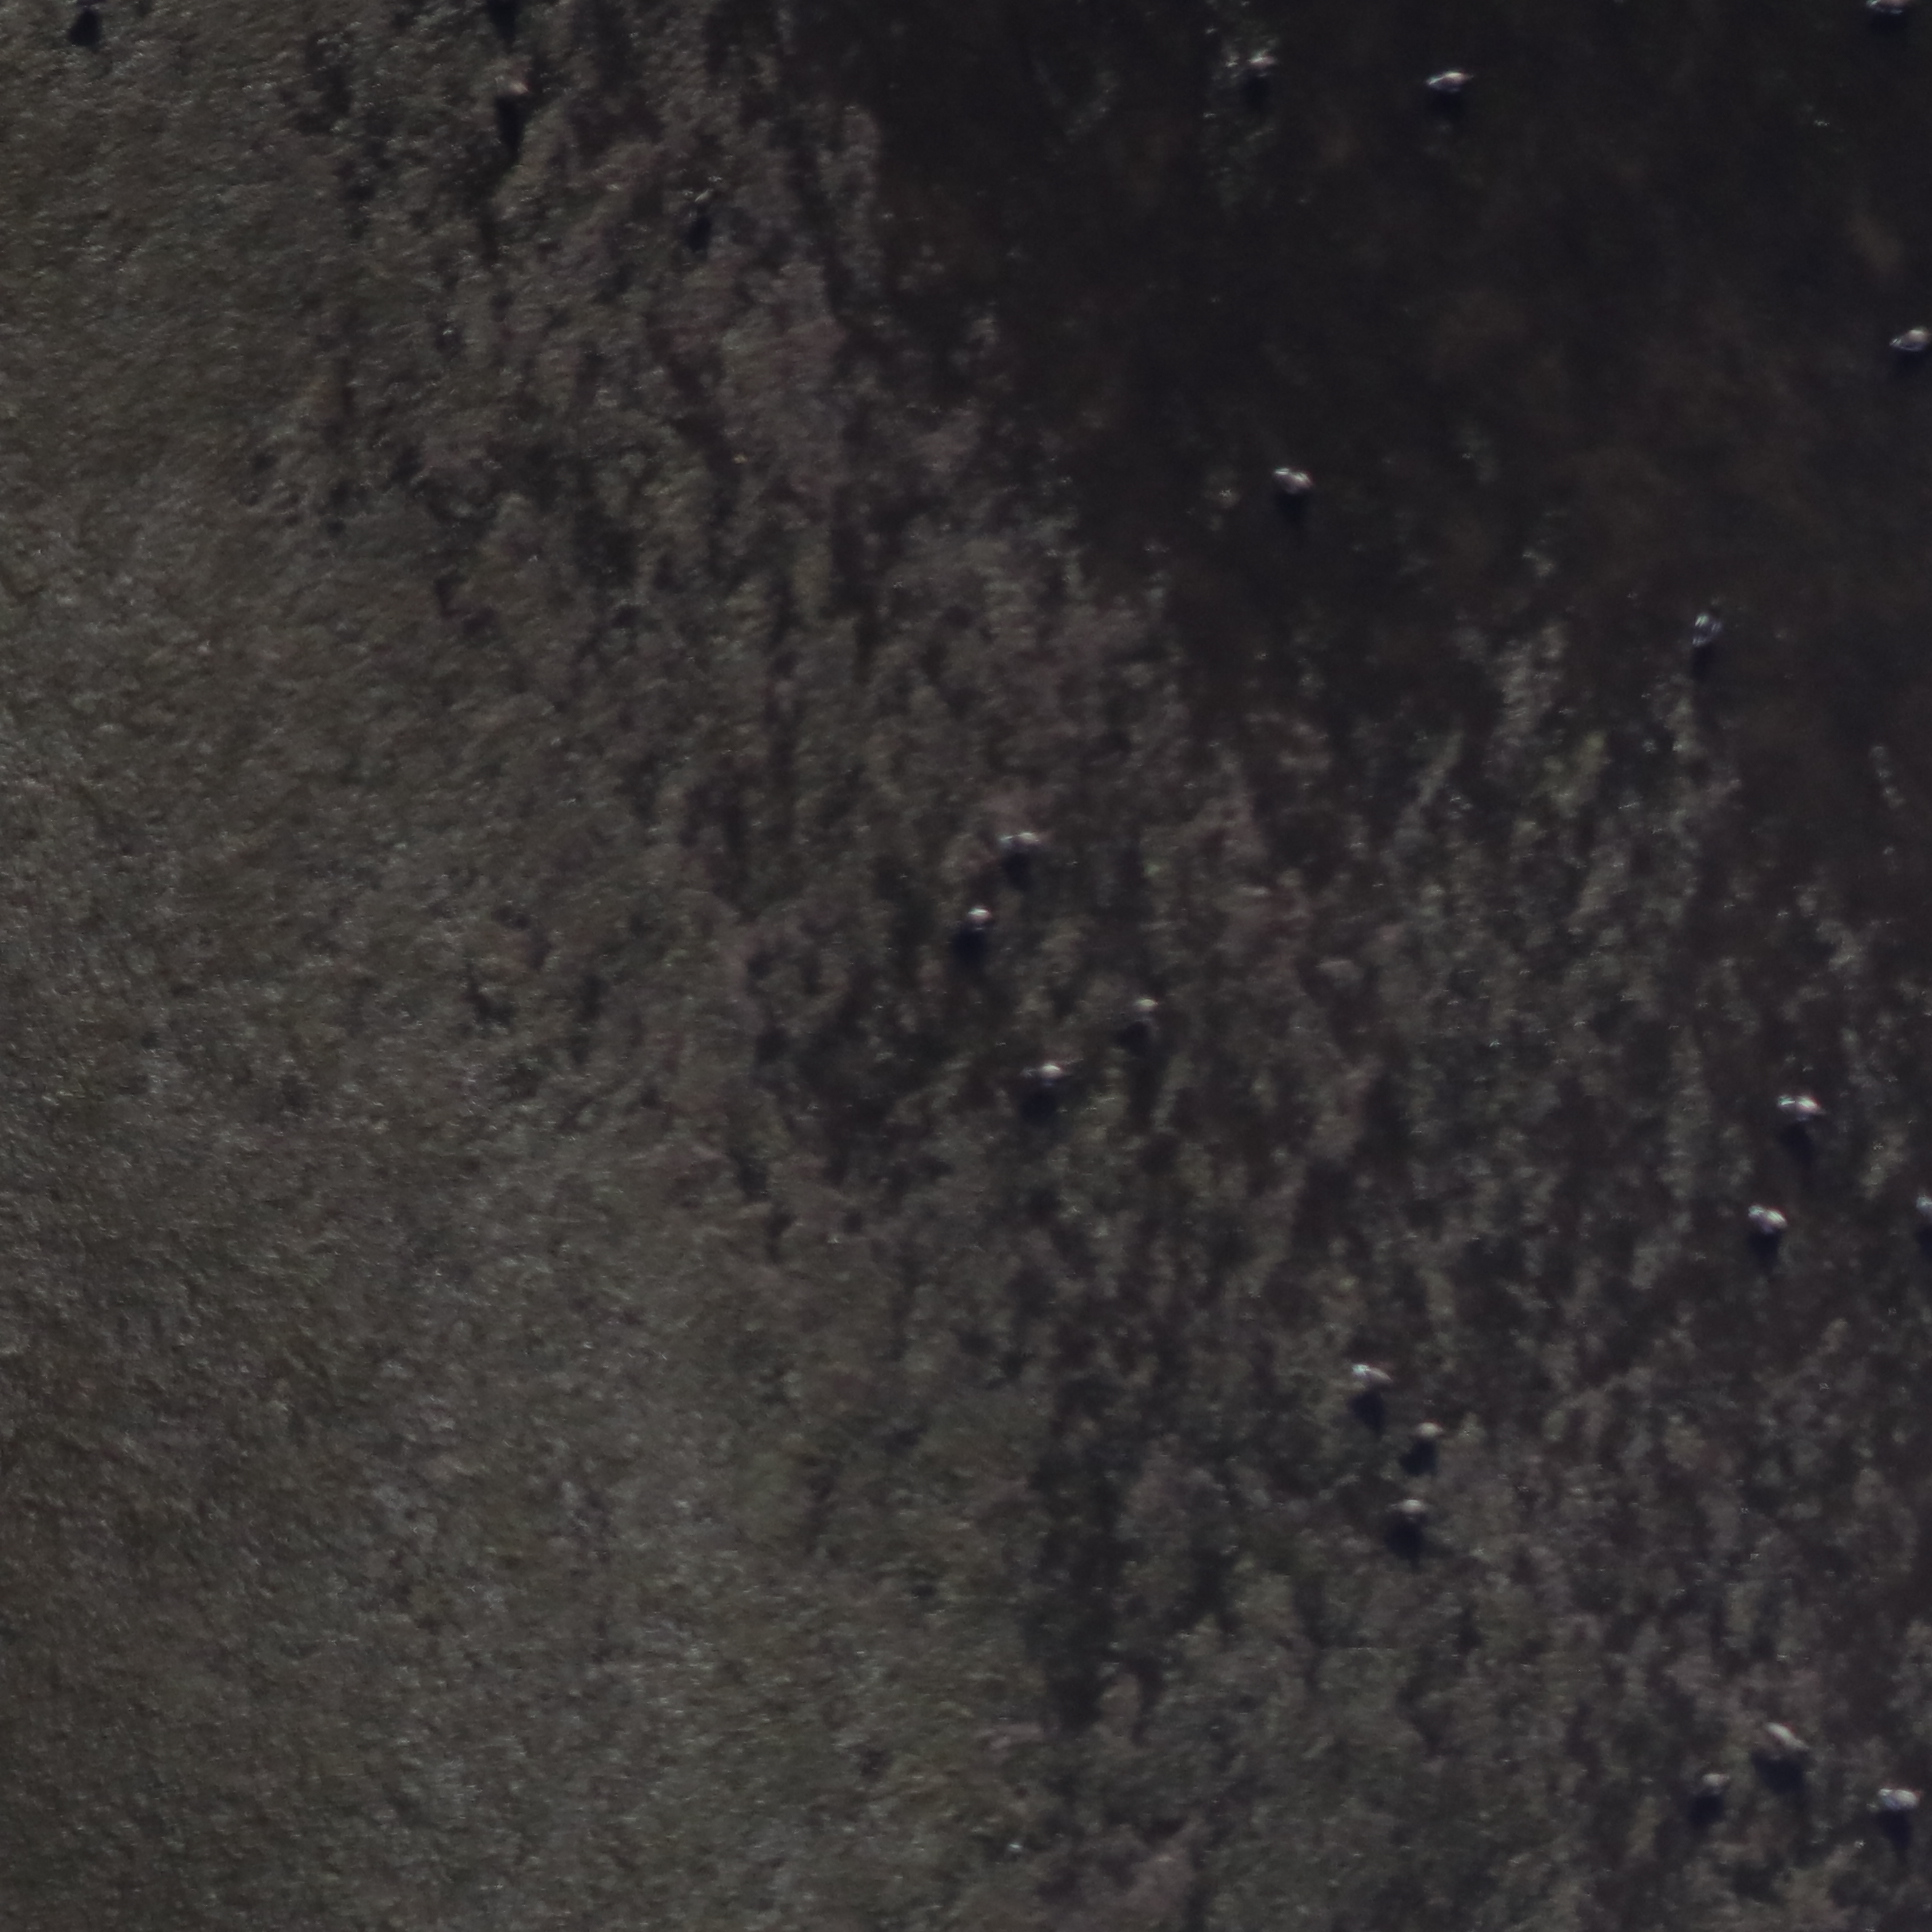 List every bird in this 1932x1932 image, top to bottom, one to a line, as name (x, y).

brant (1264, 69)
brant (1453, 82)
brant (1916, 342)
brant (1292, 482)
brant (1707, 629)
brant (1020, 845)
brant (978, 921)
brant (1146, 995)
brant (1045, 1077)
brant (1798, 1108)
brant (1760, 1218)
brant (1371, 1373)
brant (1425, 1428)
brant (1409, 1523)
brant (1782, 1746)
brant (1715, 1781)
brant (1905, 1800)